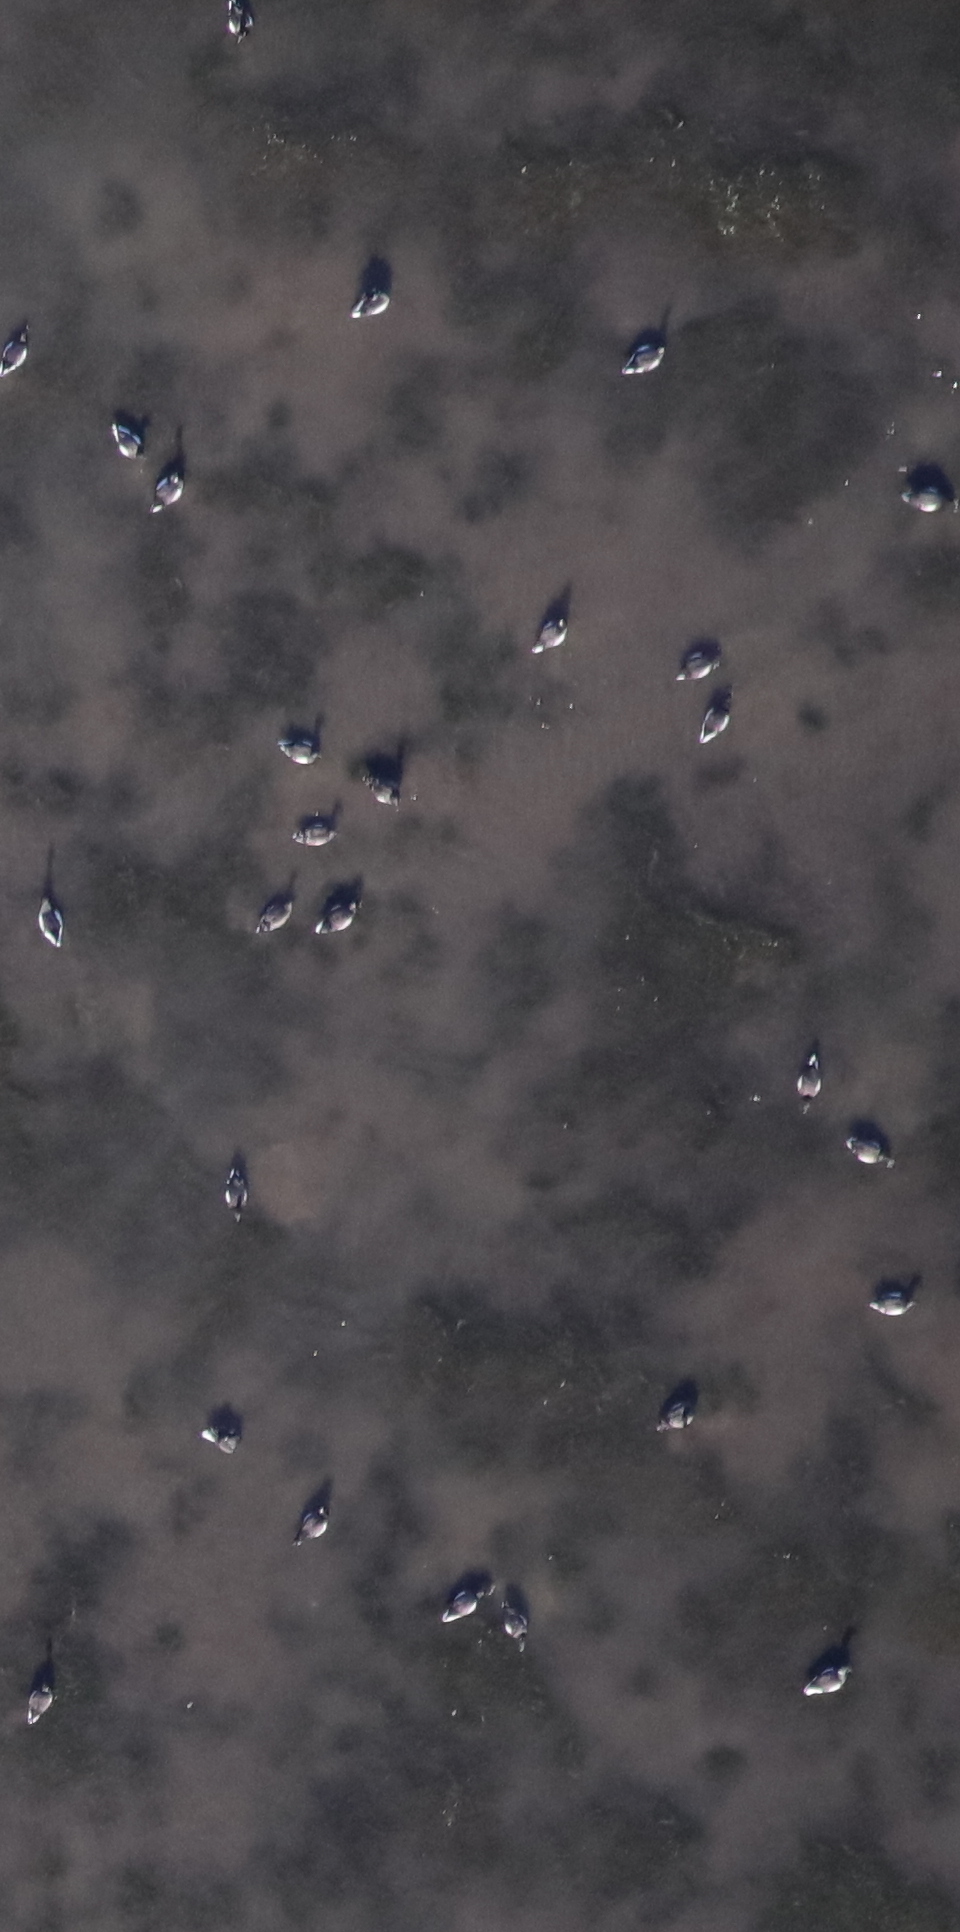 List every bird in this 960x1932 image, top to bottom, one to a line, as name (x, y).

brant (239, 25)
brant (373, 306)
brant (13, 357)
brant (646, 358)
brant (126, 444)
brant (167, 491)
brant (923, 496)
brant (552, 635)
brant (698, 667)
brant (714, 722)
brant (300, 751)
brant (390, 795)
brant (317, 834)
brant (273, 917)
brant (335, 918)
brant (51, 923)
brant (809, 1079)
brant (868, 1150)
brant (239, 1191)
brant (892, 1300)
brant (673, 1416)
brant (218, 1438)
brant (316, 1522)
brant (463, 1603)
brant (515, 1624)
brant (825, 1680)
brant (38, 1700)